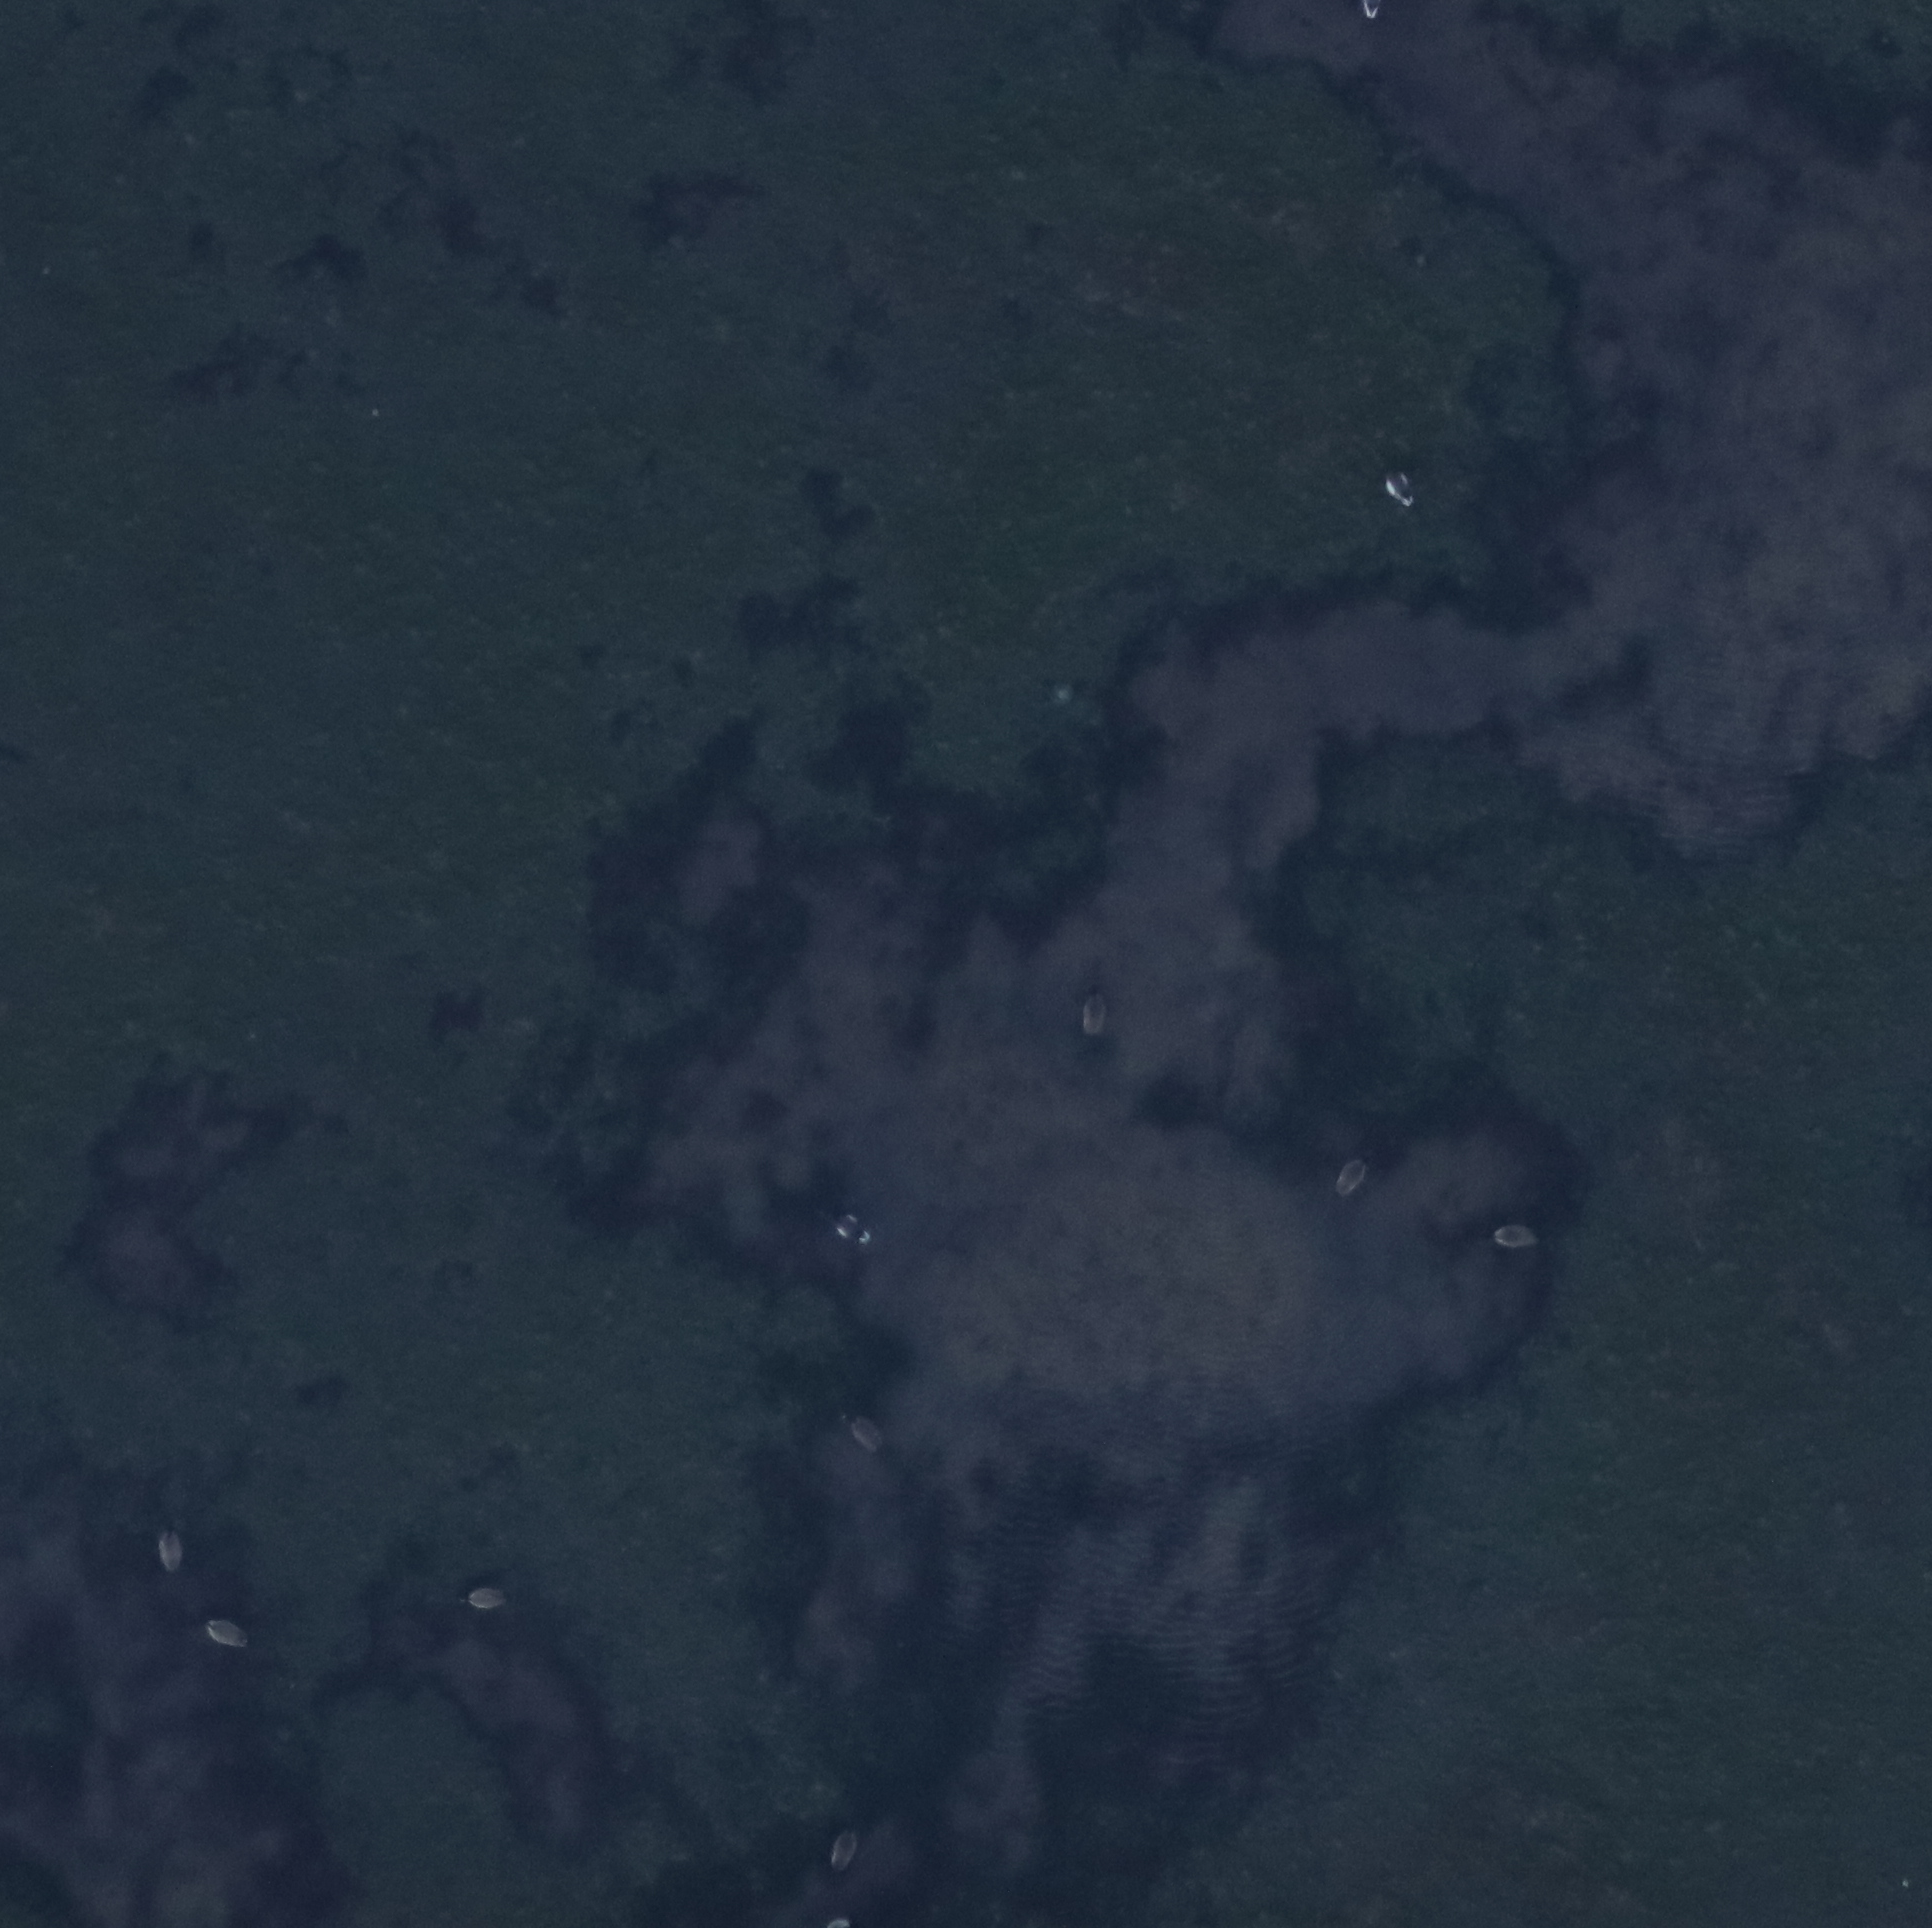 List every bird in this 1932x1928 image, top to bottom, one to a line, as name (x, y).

brant (1400, 486)
Canada goose (1092, 1015)
Canada goose (1351, 1177)
brant (851, 1229)
Canada goose (1517, 1232)
Canada goose (863, 1434)
Canada goose (170, 1561)
Canada goose (480, 1598)
Canada goose (224, 1634)
Canada goose (844, 1852)